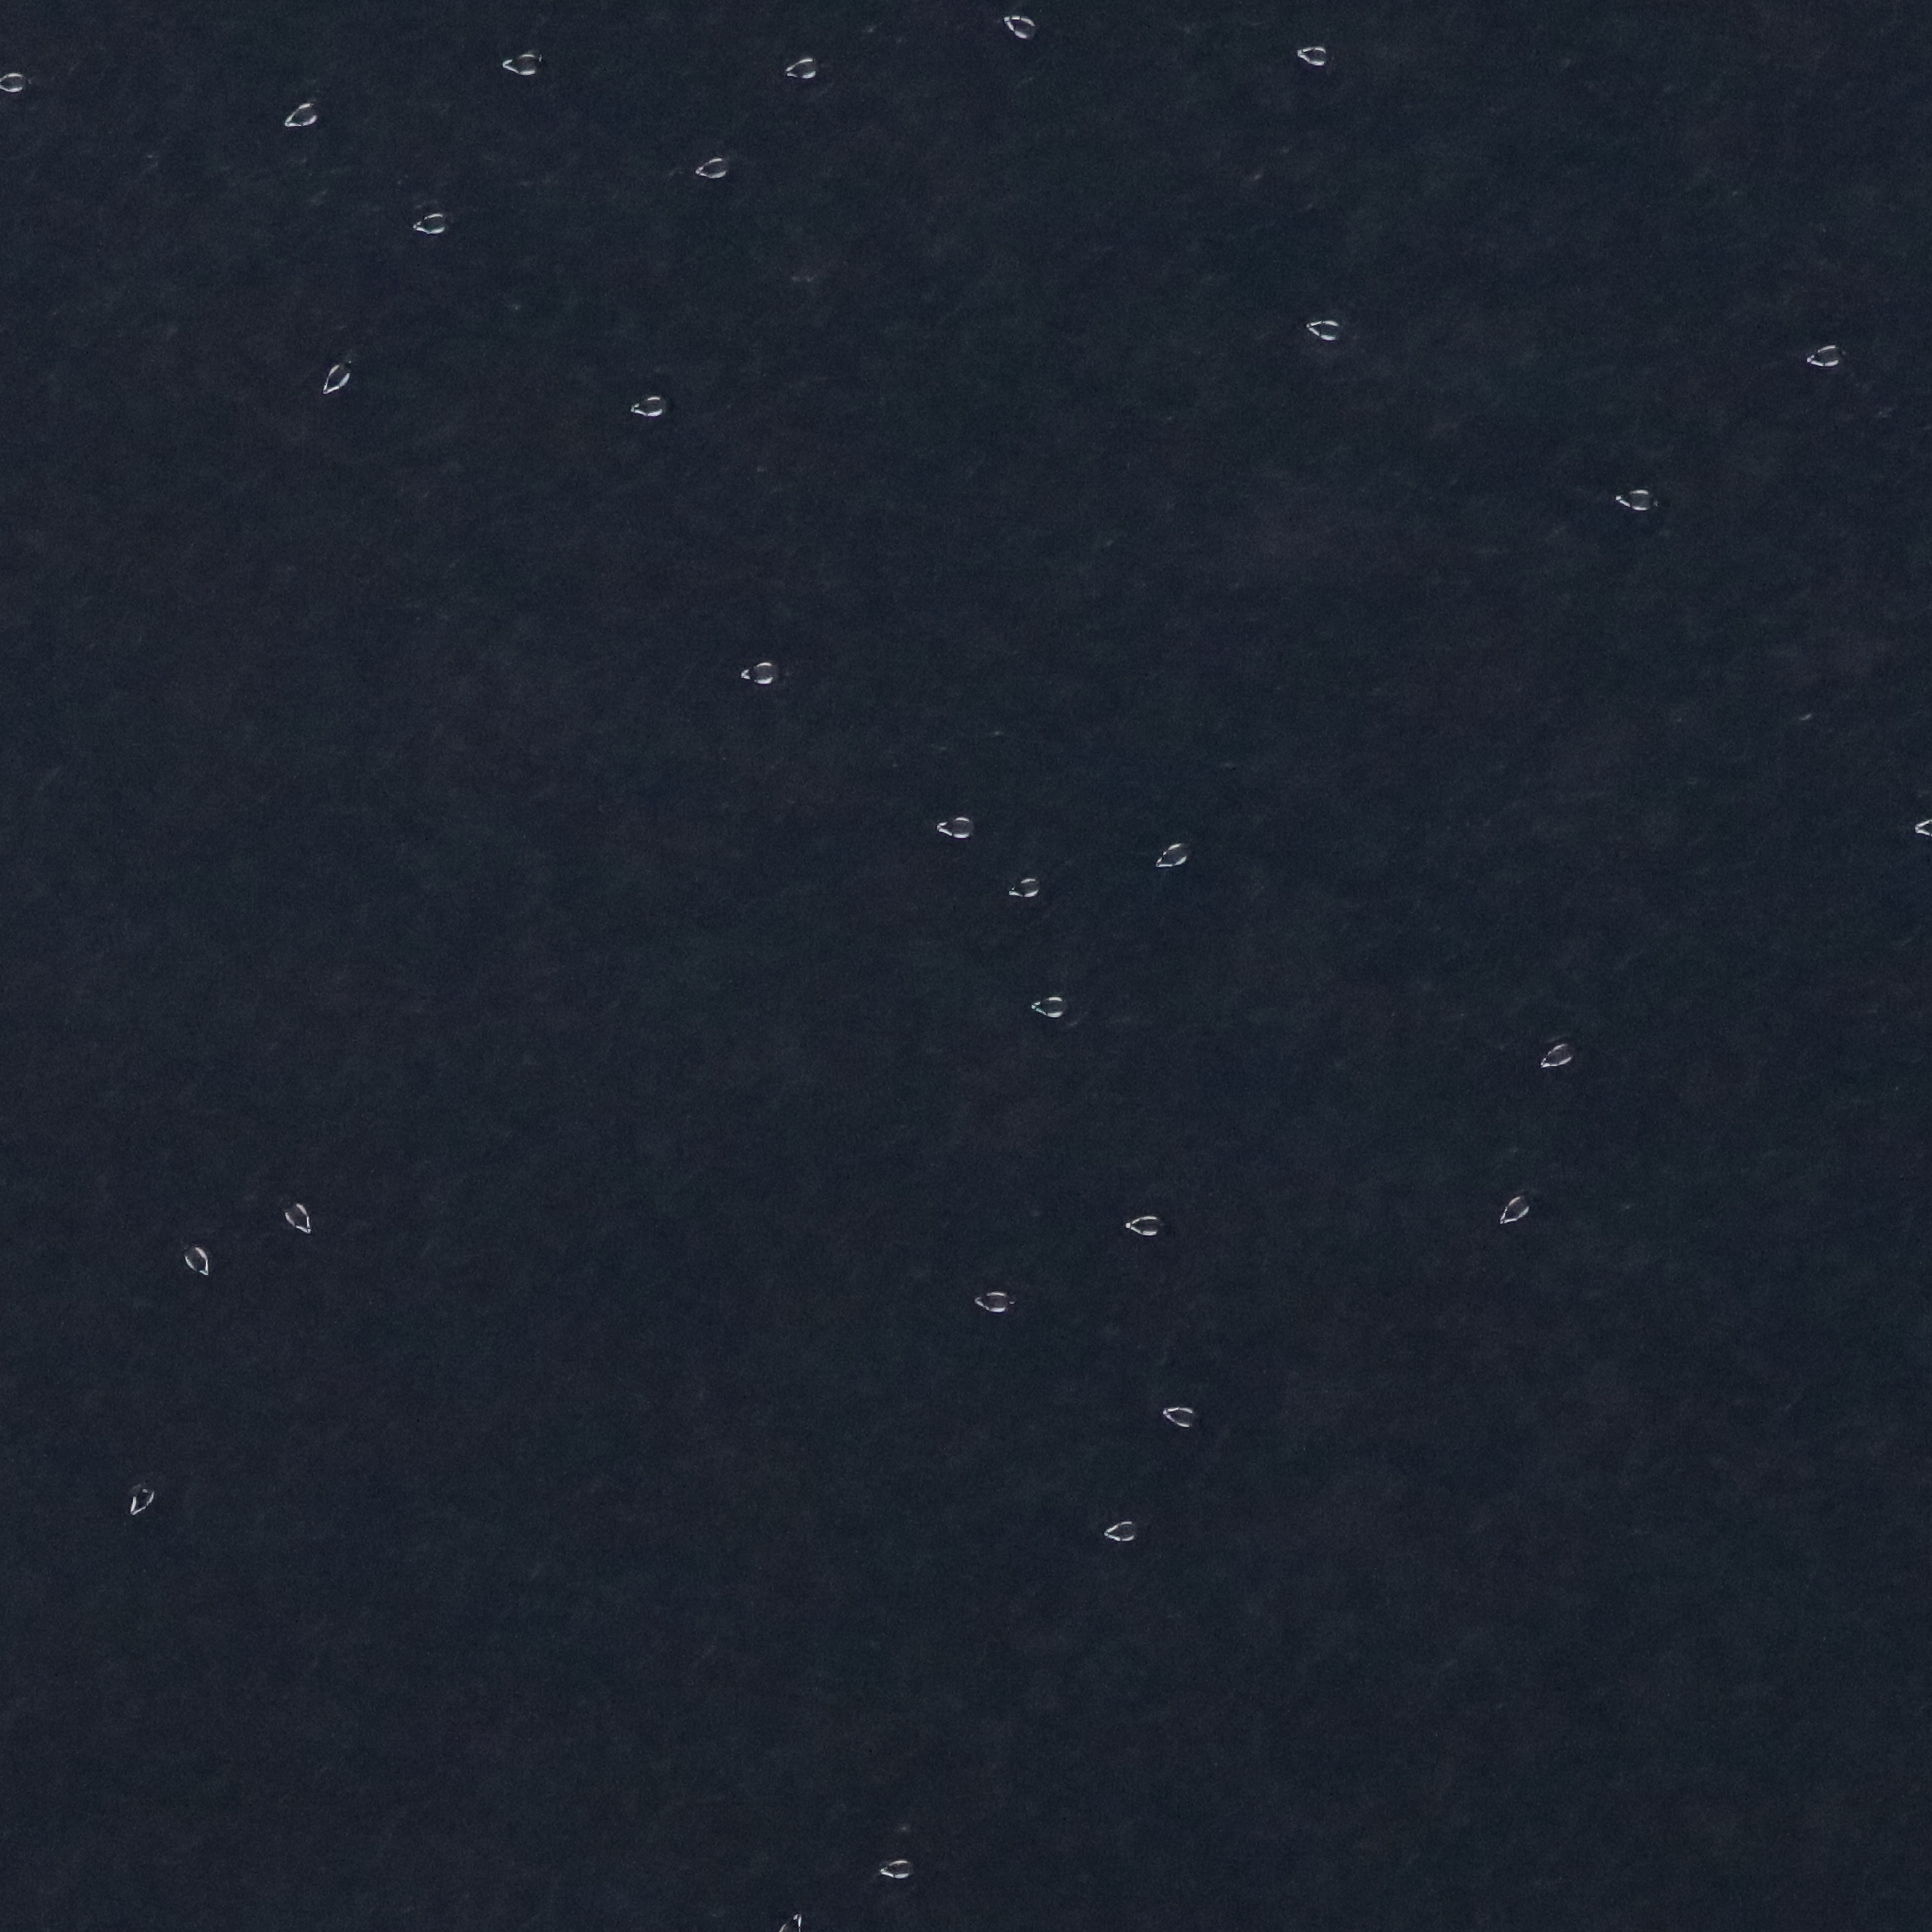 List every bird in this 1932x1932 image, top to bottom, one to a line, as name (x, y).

brant (1023, 26)
brant (1315, 55)
brant (524, 65)
brant (803, 69)
brant (11, 84)
brant (303, 116)
brant (715, 169)
brant (433, 224)
brant (1327, 331)
brant (1826, 357)
brant (337, 376)
brant (651, 407)
brant (1640, 502)
brant (761, 675)
brant (960, 828)
brant (1174, 856)
brant (1027, 889)
brant (1051, 1005)
brant (1559, 1052)
brant (1518, 1207)
brant (297, 1217)
brant (1146, 1225)
brant (197, 1258)
brant (994, 1302)
brant (1183, 1417)
brant (143, 1499)
brant (1123, 1531)
brant (897, 1869)